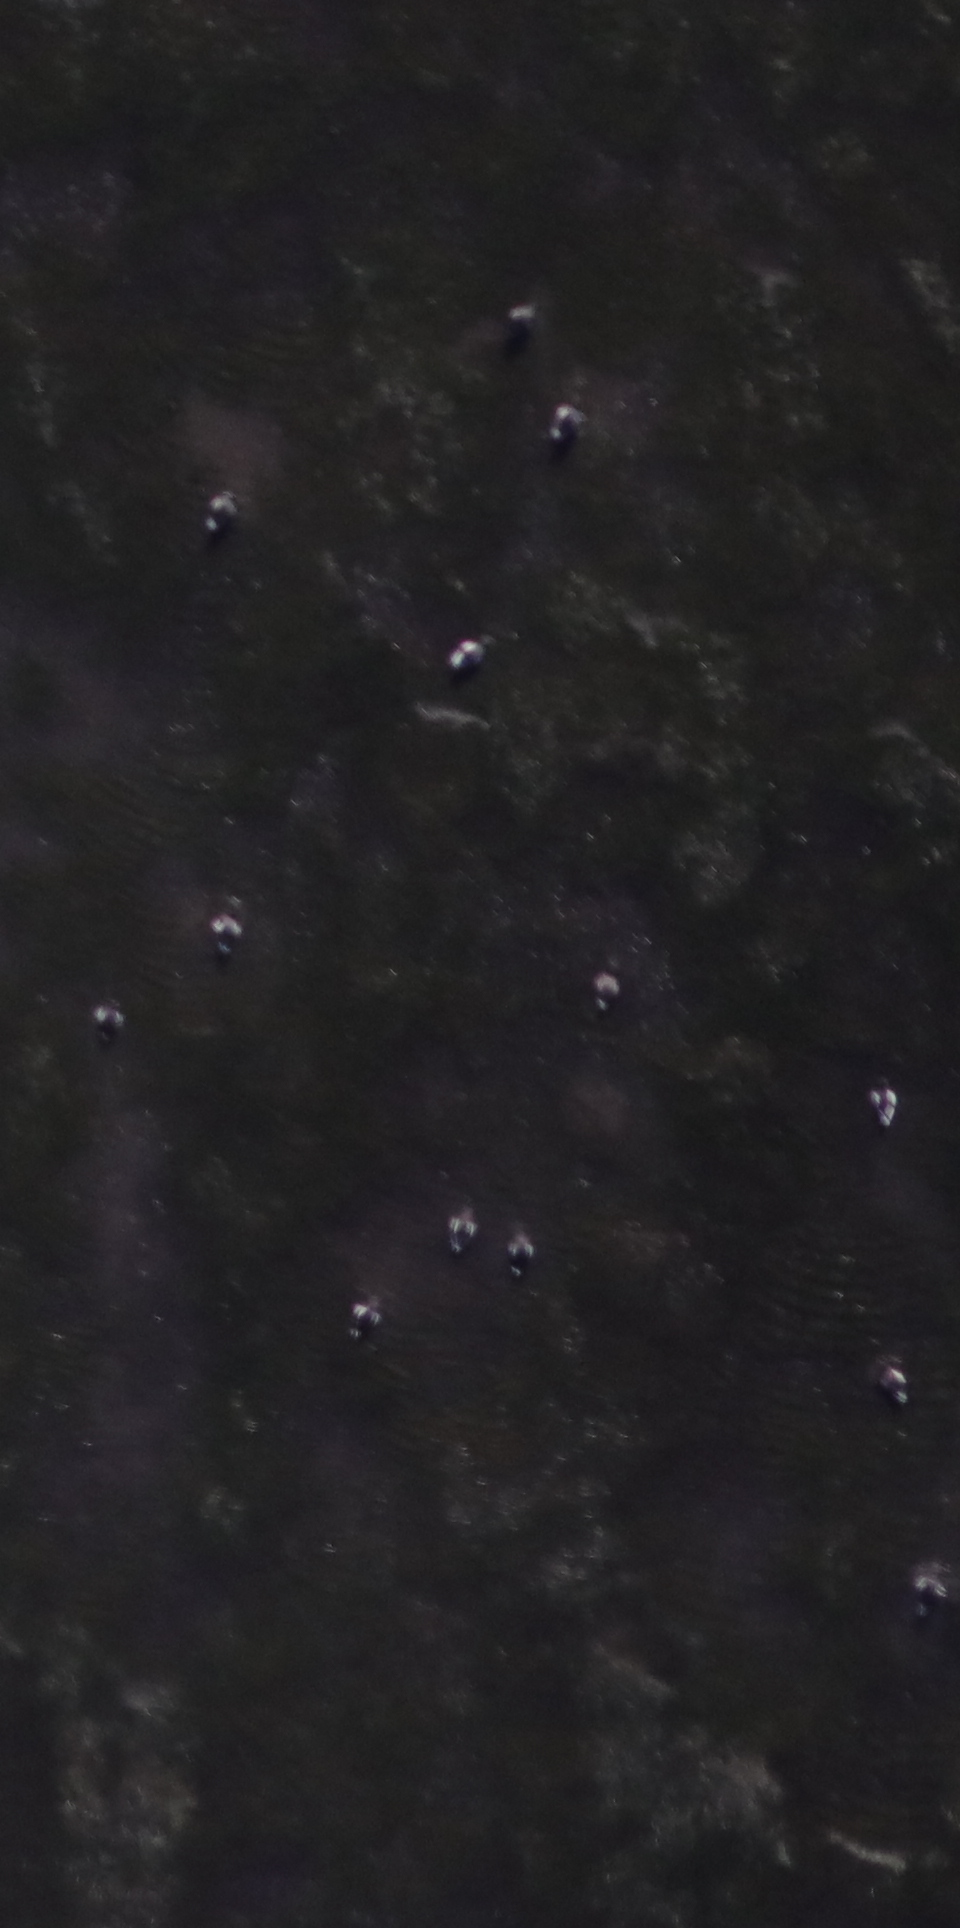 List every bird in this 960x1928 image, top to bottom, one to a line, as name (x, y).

brant (569, 422)
brant (225, 510)
brant (465, 648)
brant (225, 931)
brant (610, 995)
brant (116, 1024)
brant (883, 1104)
brant (462, 1229)
brant (516, 1256)
brant (364, 1319)
brant (891, 1381)
brant (934, 1594)